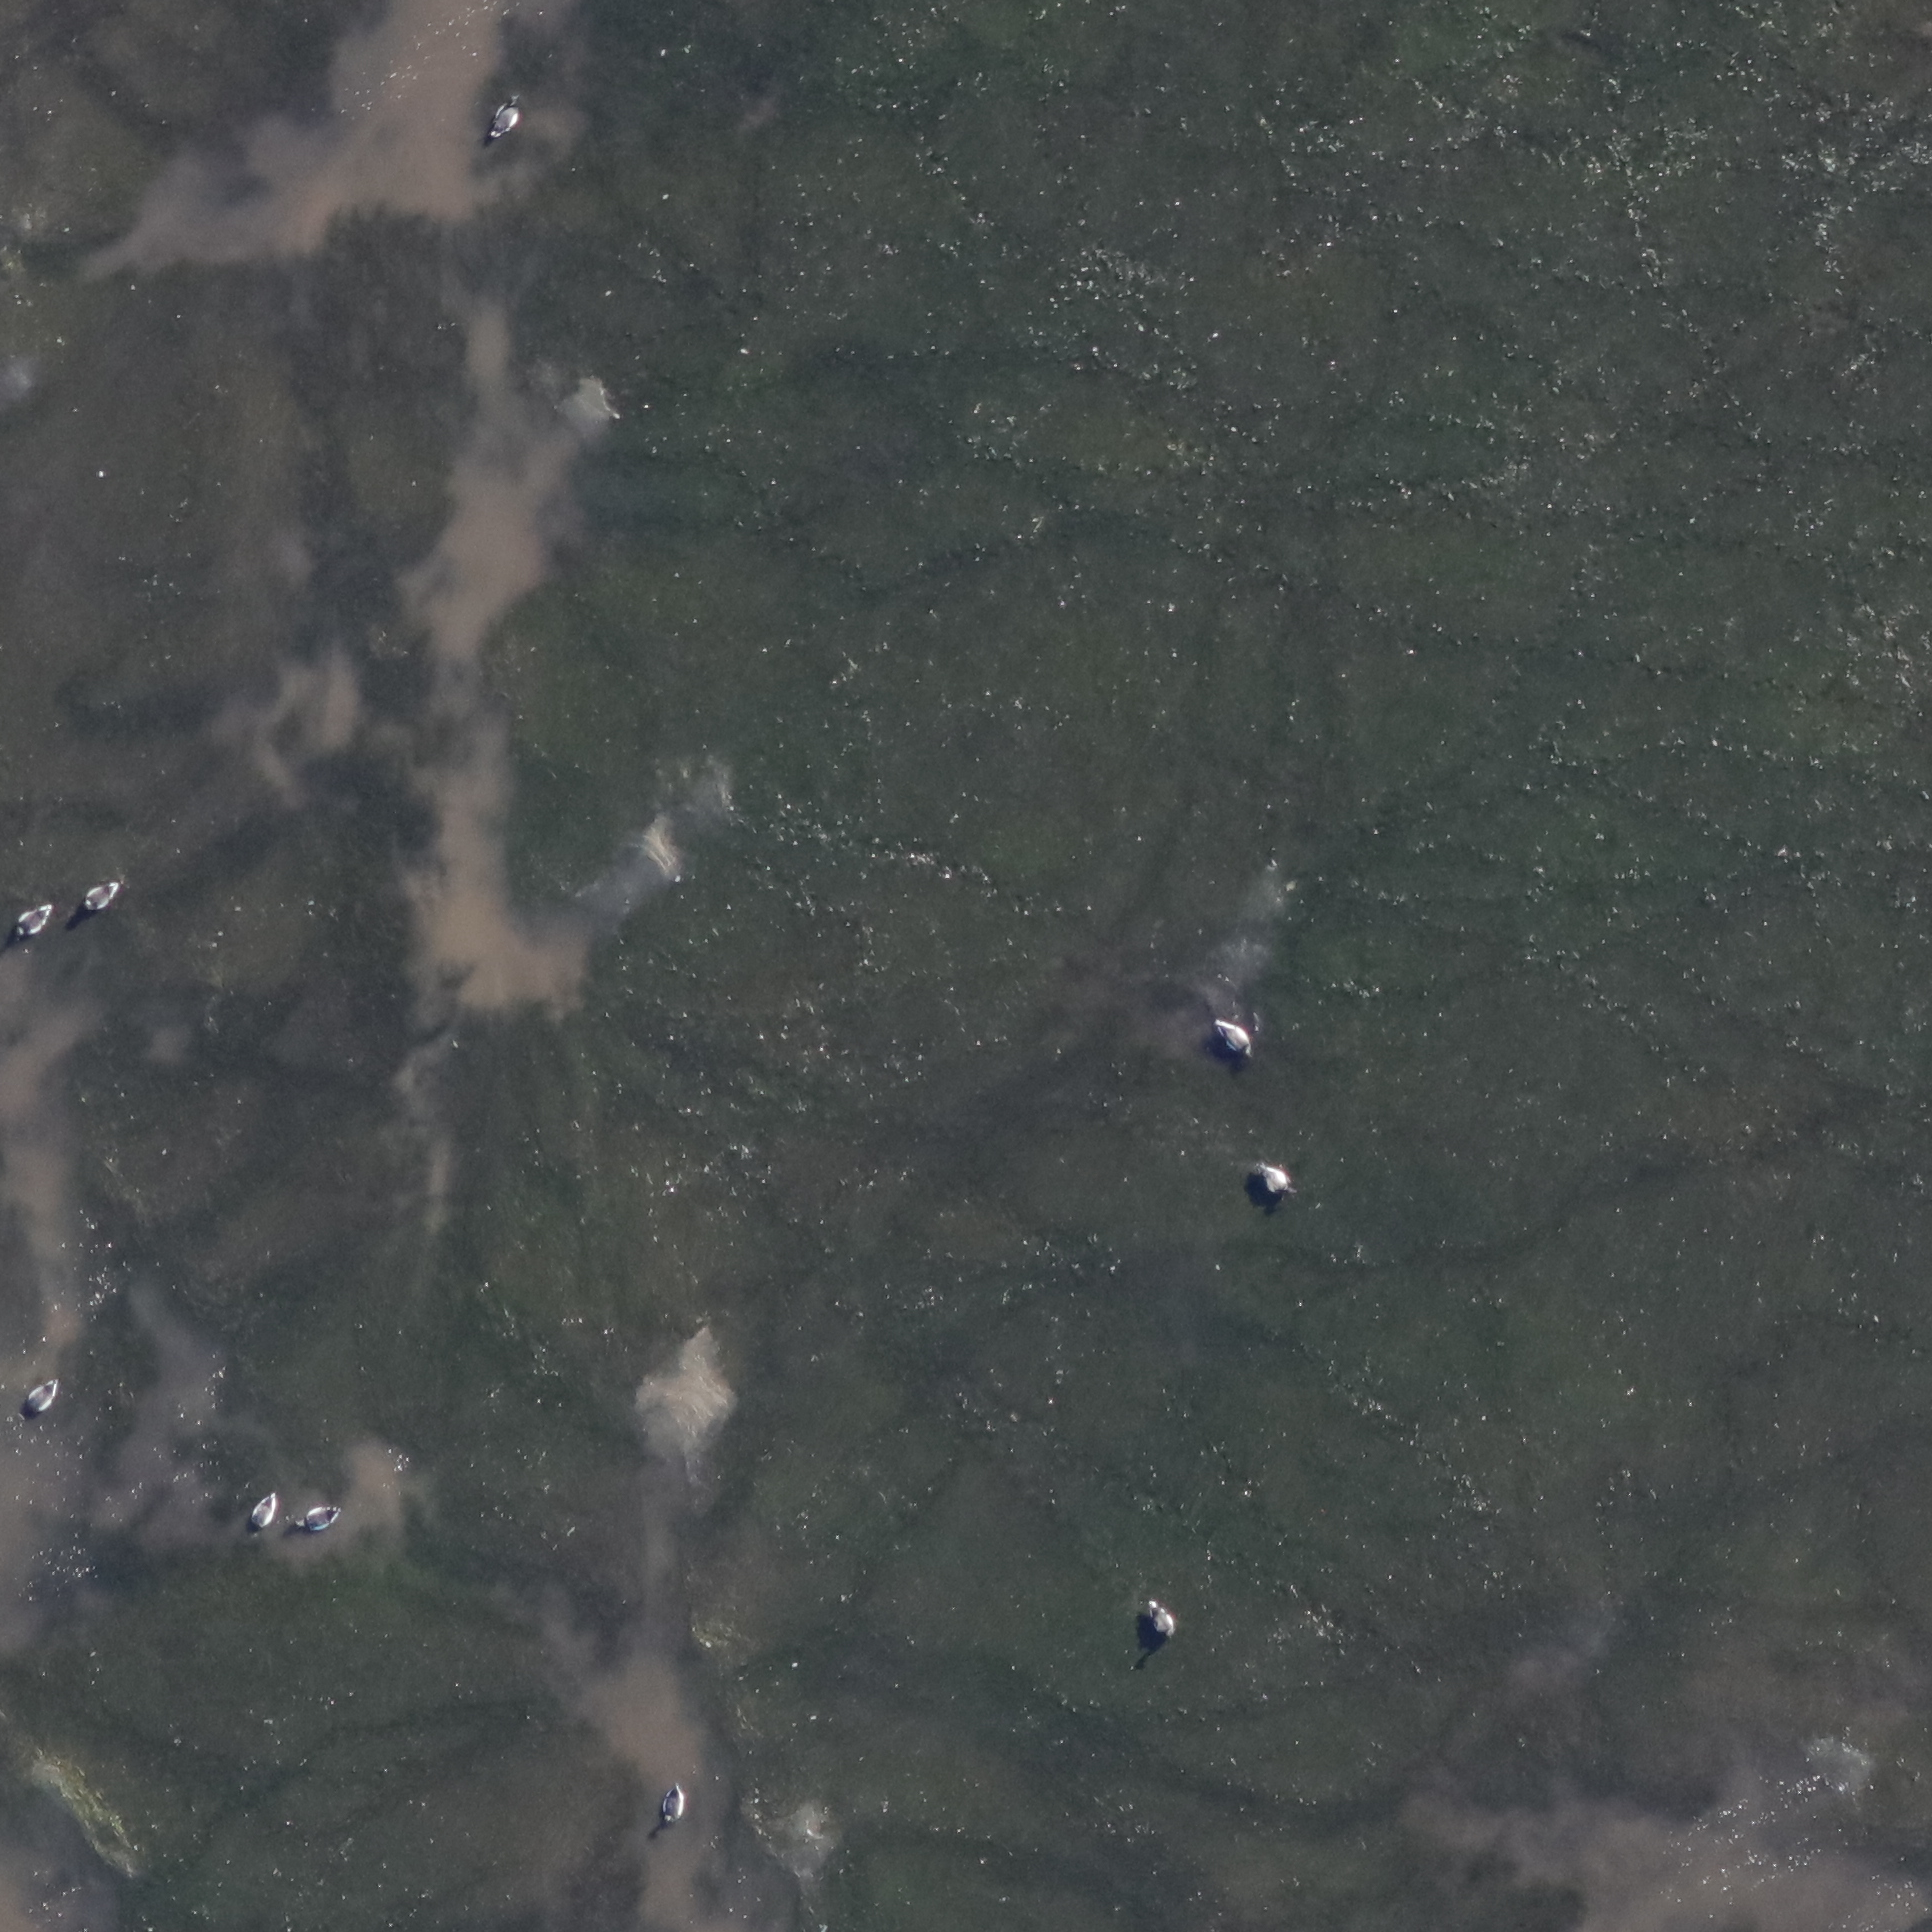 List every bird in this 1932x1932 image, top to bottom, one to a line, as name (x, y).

brant (505, 116)
brant (100, 896)
brant (31, 923)
brant (1236, 1037)
brant (1276, 1181)
brant (41, 1397)
brant (263, 1512)
brant (318, 1518)
brant (1160, 1621)
brant (671, 1806)